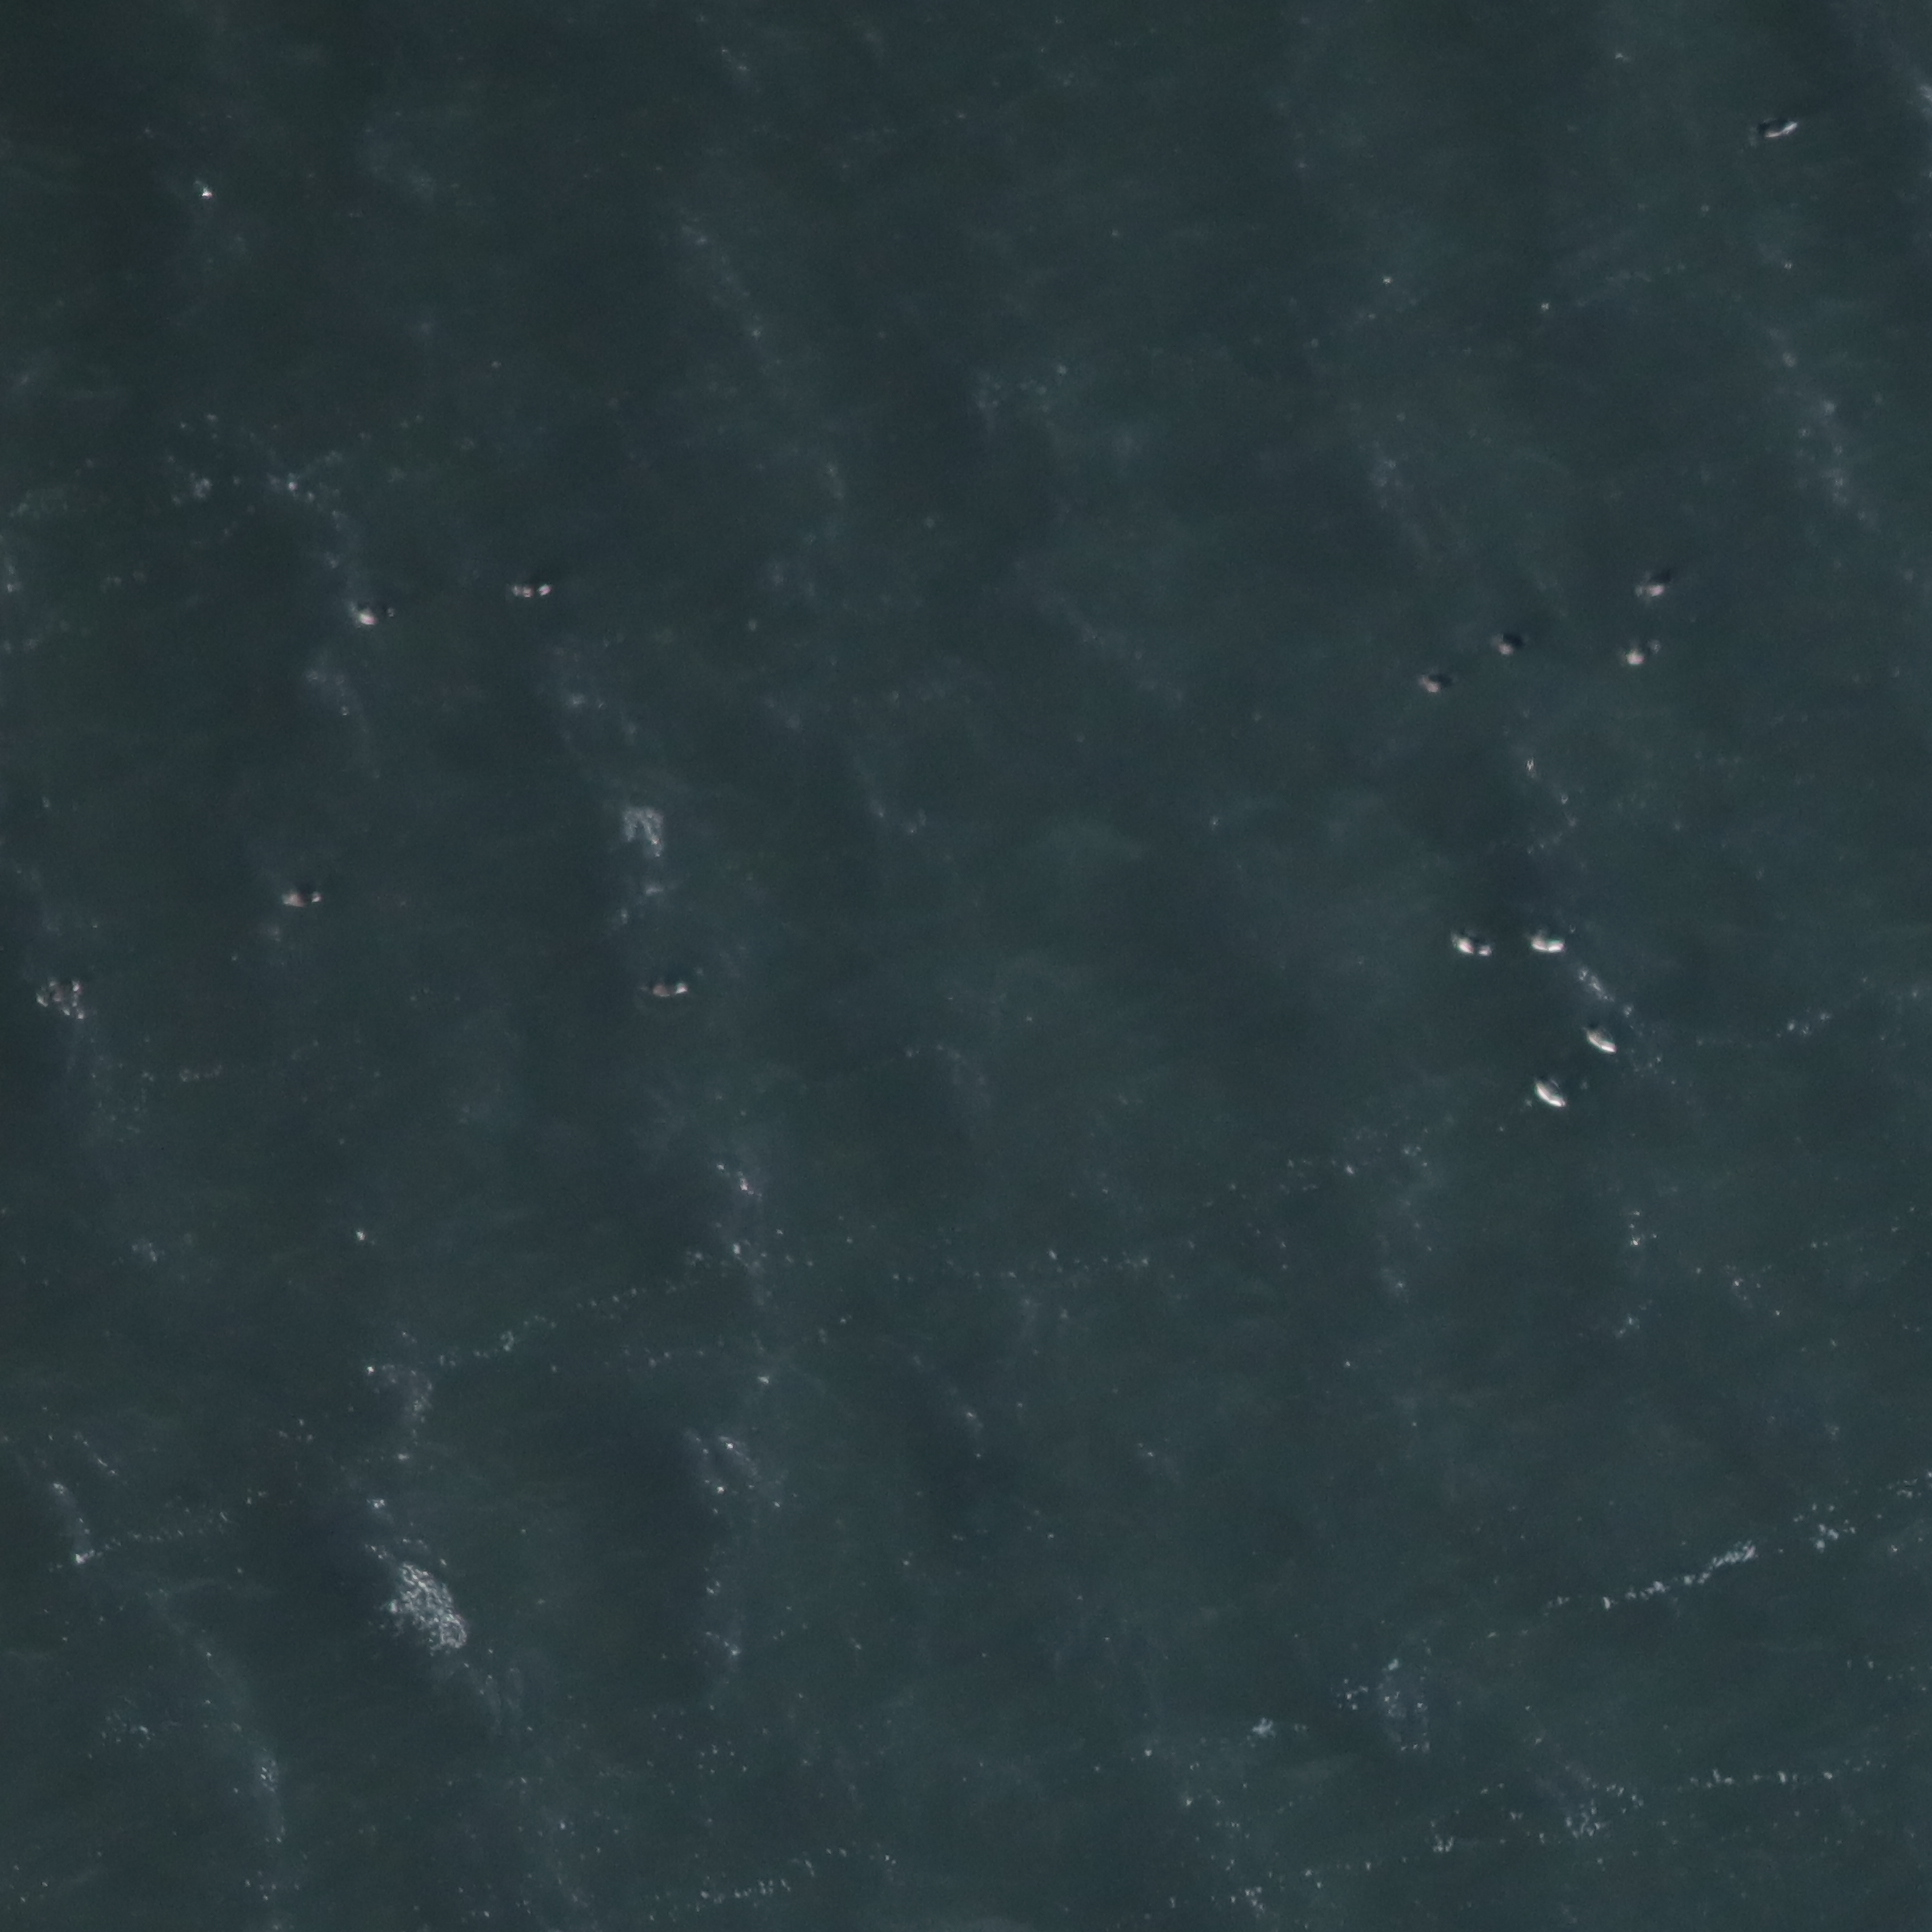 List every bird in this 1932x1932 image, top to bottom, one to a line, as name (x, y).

brant (1776, 127)
brant (1657, 580)
brant (532, 590)
brant (372, 613)
brant (1506, 644)
brant (1641, 651)
brant (1439, 678)
brant (302, 893)
brant (1543, 936)
brant (1475, 943)
brant (665, 987)
brant (61, 989)
brant (1603, 1038)
brant (1548, 1090)